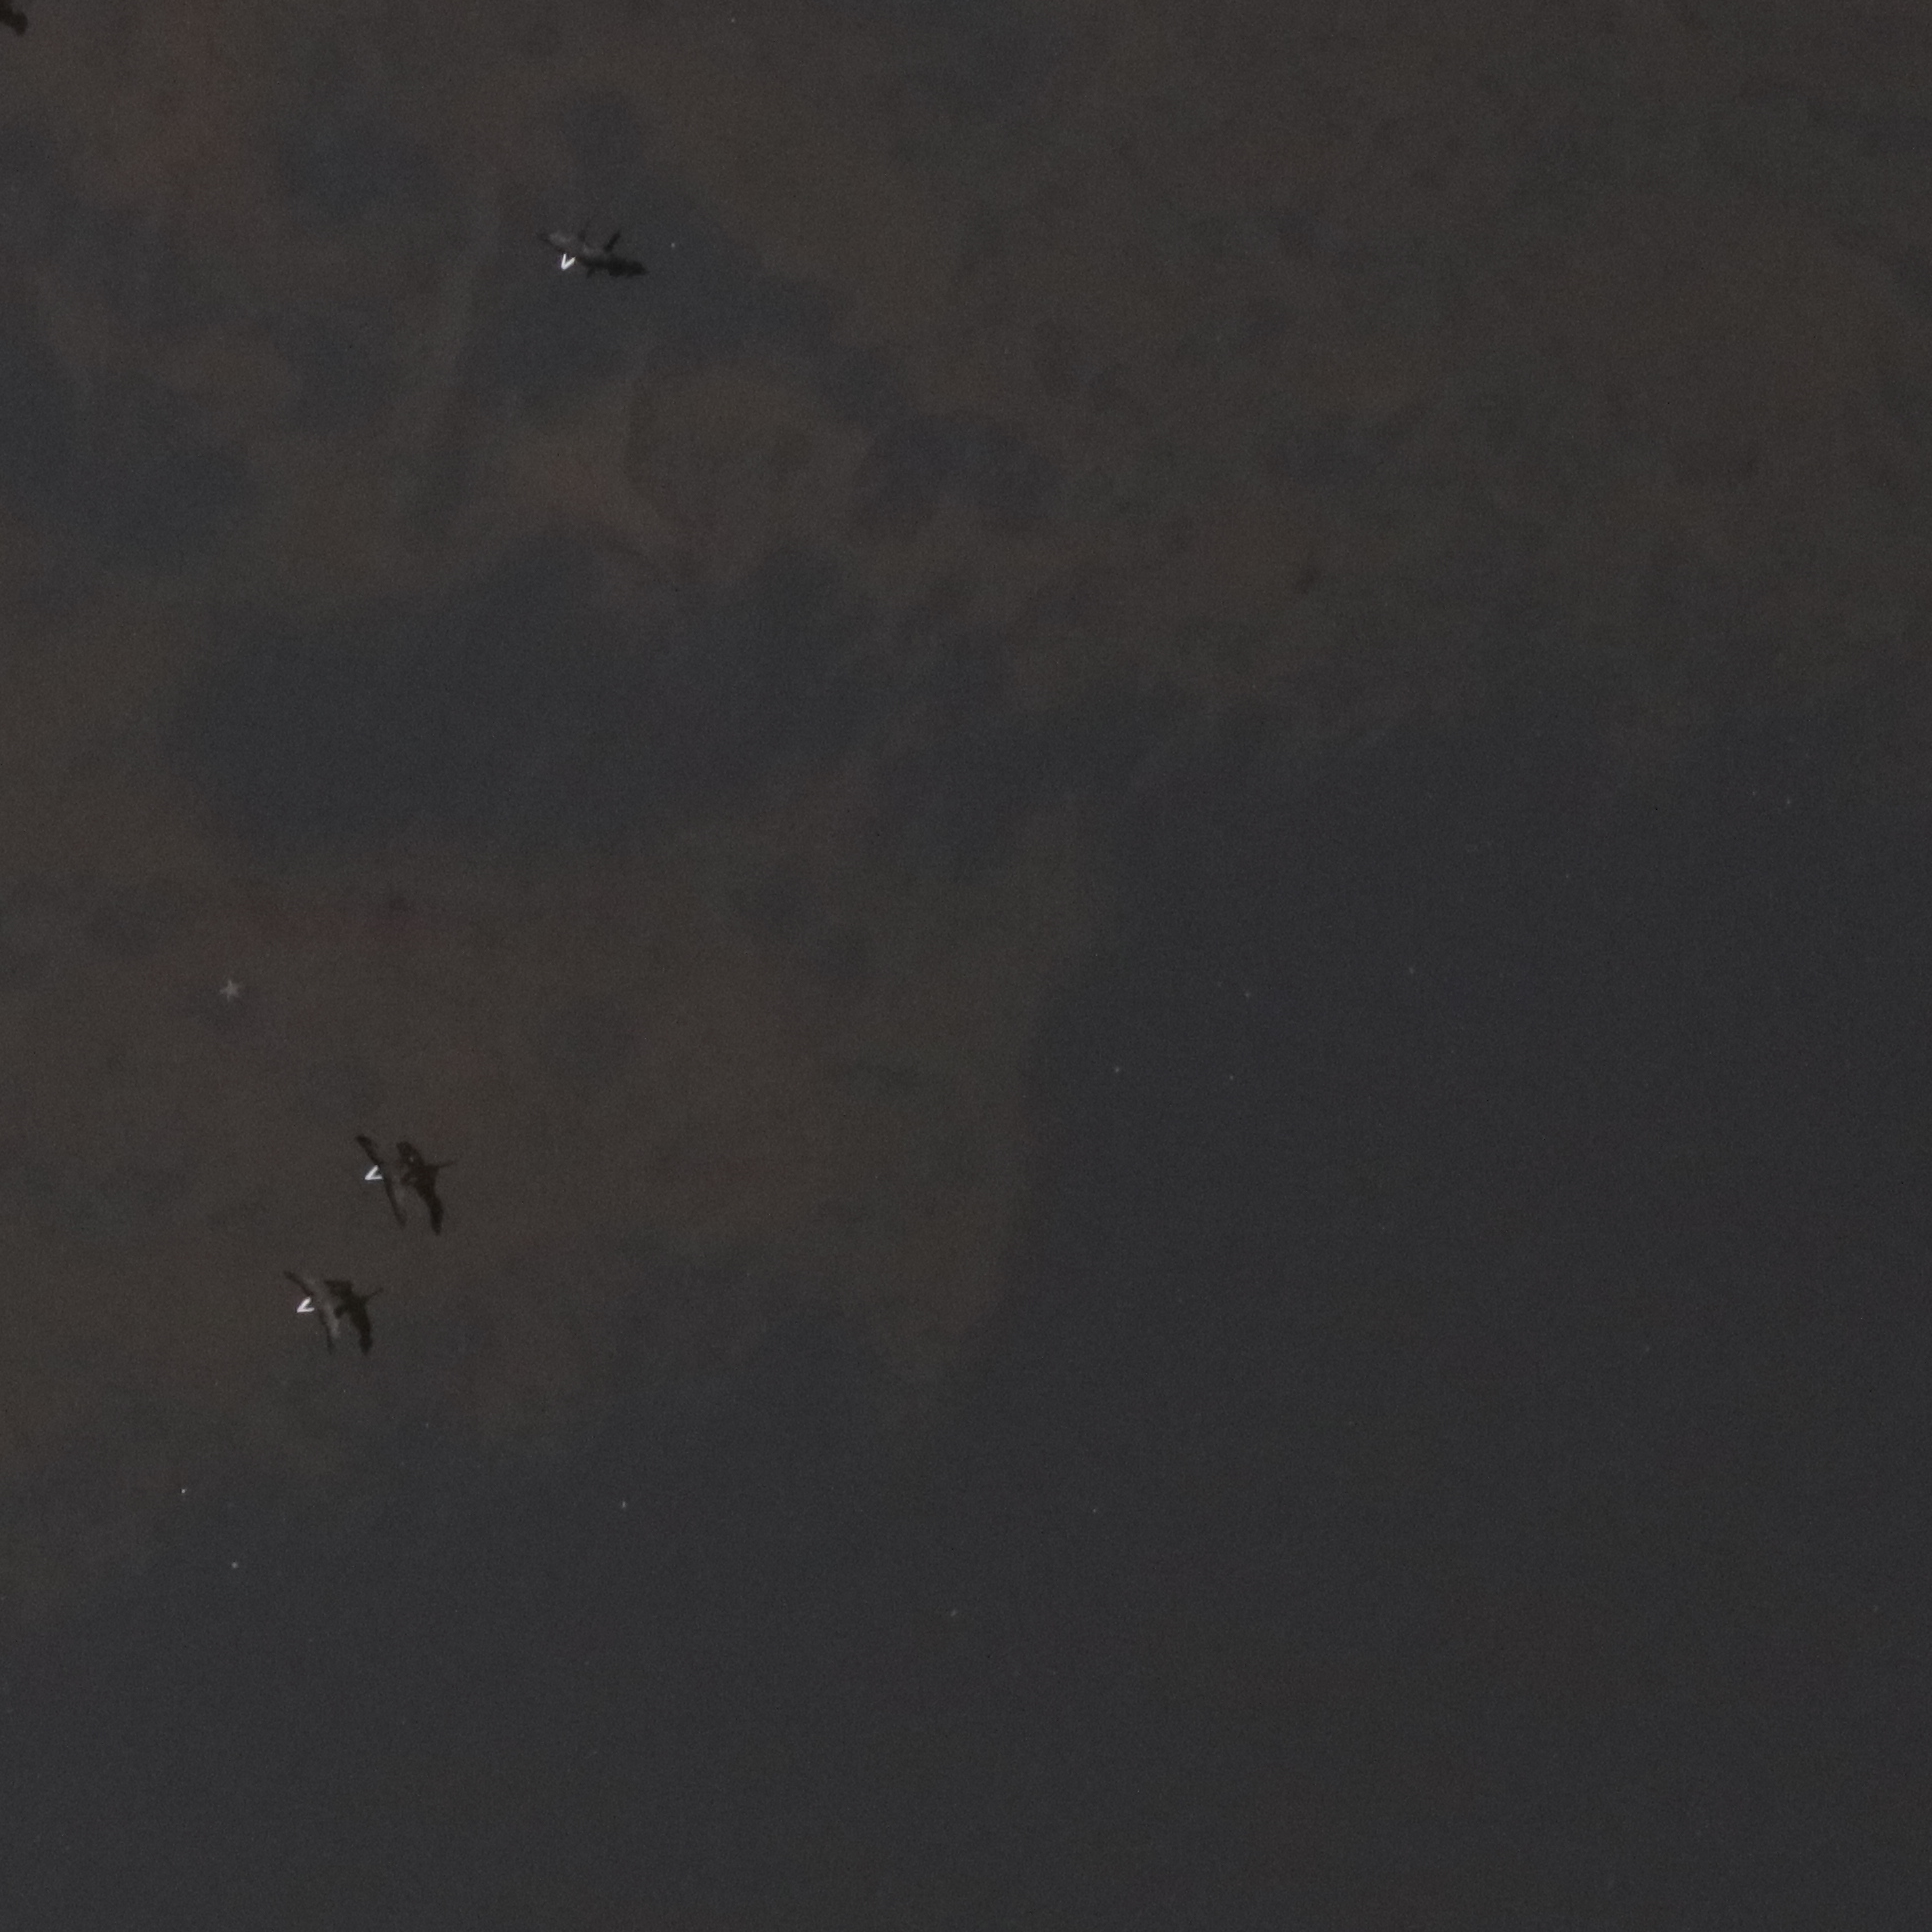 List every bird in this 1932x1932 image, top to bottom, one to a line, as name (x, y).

brant (577, 246)
brant (390, 1173)
brant (318, 1301)